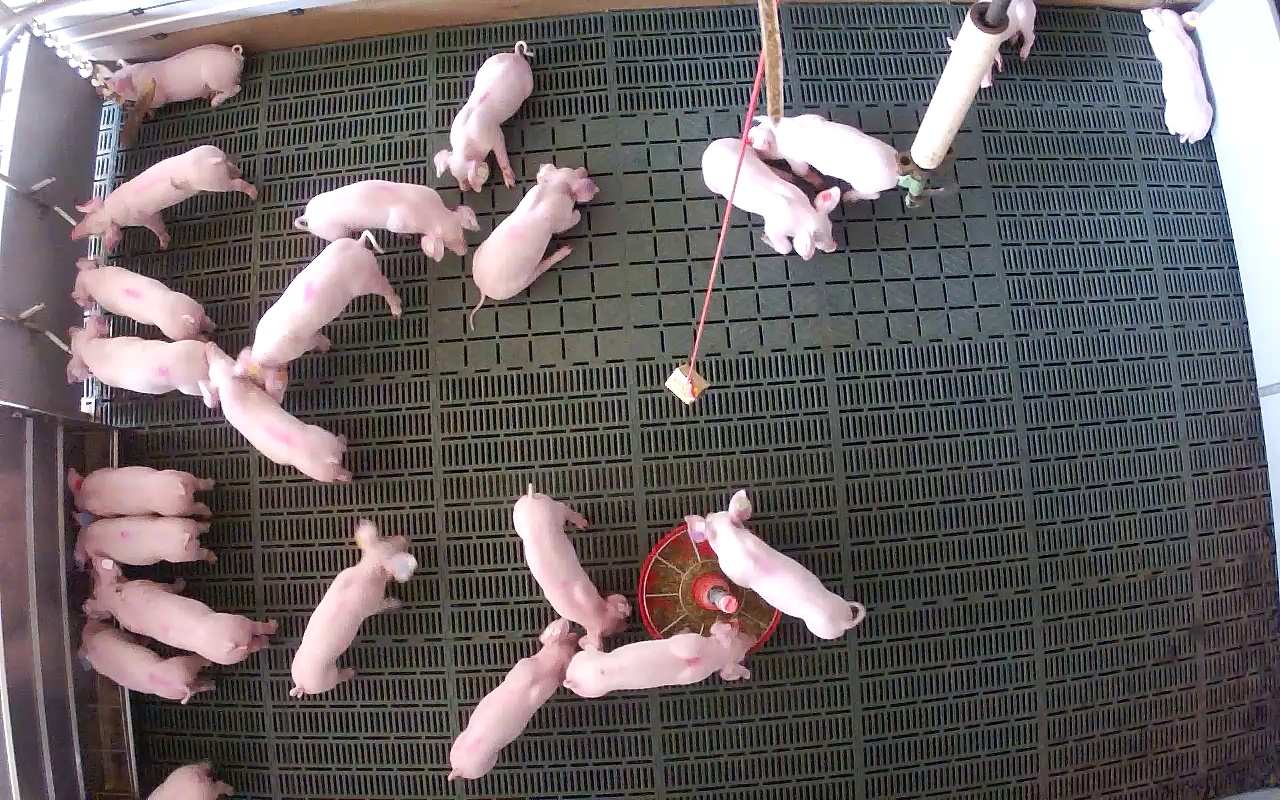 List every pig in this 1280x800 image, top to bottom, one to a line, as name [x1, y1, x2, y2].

pig [948, 2, 1038, 87]
pig [1143, 9, 1214, 144]
pig [434, 41, 536, 192]
pig [95, 42, 245, 115]
pig [748, 115, 901, 203]
pig [704, 137, 839, 258]
pig [72, 144, 259, 250]
pig [471, 164, 598, 331]
pig [294, 181, 479, 262]
pig [231, 230, 404, 402]
pig [72, 258, 215, 343]
pig [65, 312, 211, 396]
pig [198, 341, 357, 485]
pig [68, 466, 215, 521]
pig [514, 483, 631, 652]
pig [683, 491, 865, 640]
pig [73, 511, 220, 568]
pig [290, 521, 418, 702]
pig [82, 556, 276, 665]
pig [77, 618, 217, 703]
pig [447, 619, 579, 784]
pig [561, 620, 760, 700]
pig [149, 761, 235, 799]